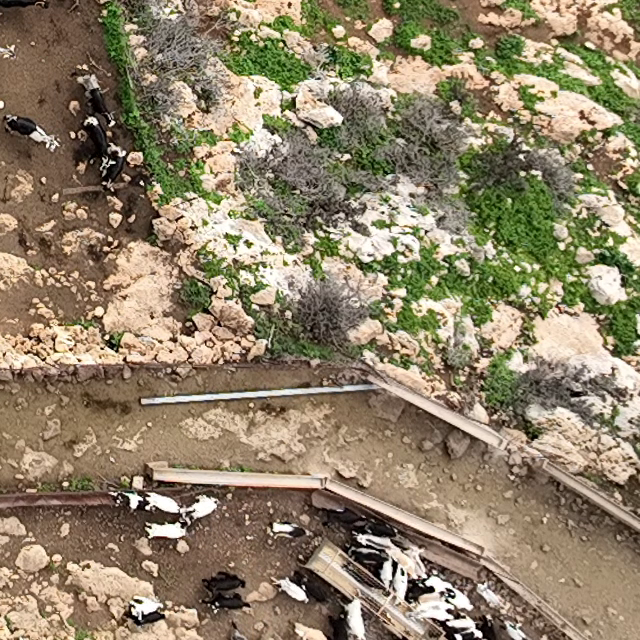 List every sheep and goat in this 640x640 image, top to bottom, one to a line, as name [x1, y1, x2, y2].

goat [0, 0, 49, 9]
goat [0, 44, 15, 71]
goat [75, 73, 117, 128]
goat [3, 114, 61, 151]
goat [82, 116, 111, 171]
goat [101, 146, 126, 192]
goat [107, 491, 157, 513]
goat [144, 493, 187, 515]
goat [181, 494, 218, 524]
goat [359, 518, 397, 538]
goat [143, 520, 189, 540]
goat [267, 521, 314, 539]
goat [353, 532, 401, 557]
goat [345, 544, 385, 563]
goat [405, 546, 427, 571]
goat [393, 551, 418, 580]
goat [378, 557, 393, 593]
goat [346, 562, 386, 595]
goat [395, 564, 407, 607]
goat [292, 570, 331, 604]
goat [203, 571, 245, 591]
goat [409, 575, 475, 610]
goat [272, 577, 309, 603]
goat [477, 582, 507, 609]
goat [200, 593, 251, 610]
goat [339, 596, 367, 639]
goat [130, 598, 164, 614]
goat [408, 601, 461, 621]
goat [125, 610, 165, 626]
goat [328, 613, 348, 639]
goat [480, 617, 498, 639]
goat [440, 619, 475, 629]
goat [502, 619, 528, 639]
goat [292, 622, 327, 639]
goat [446, 629, 482, 639]